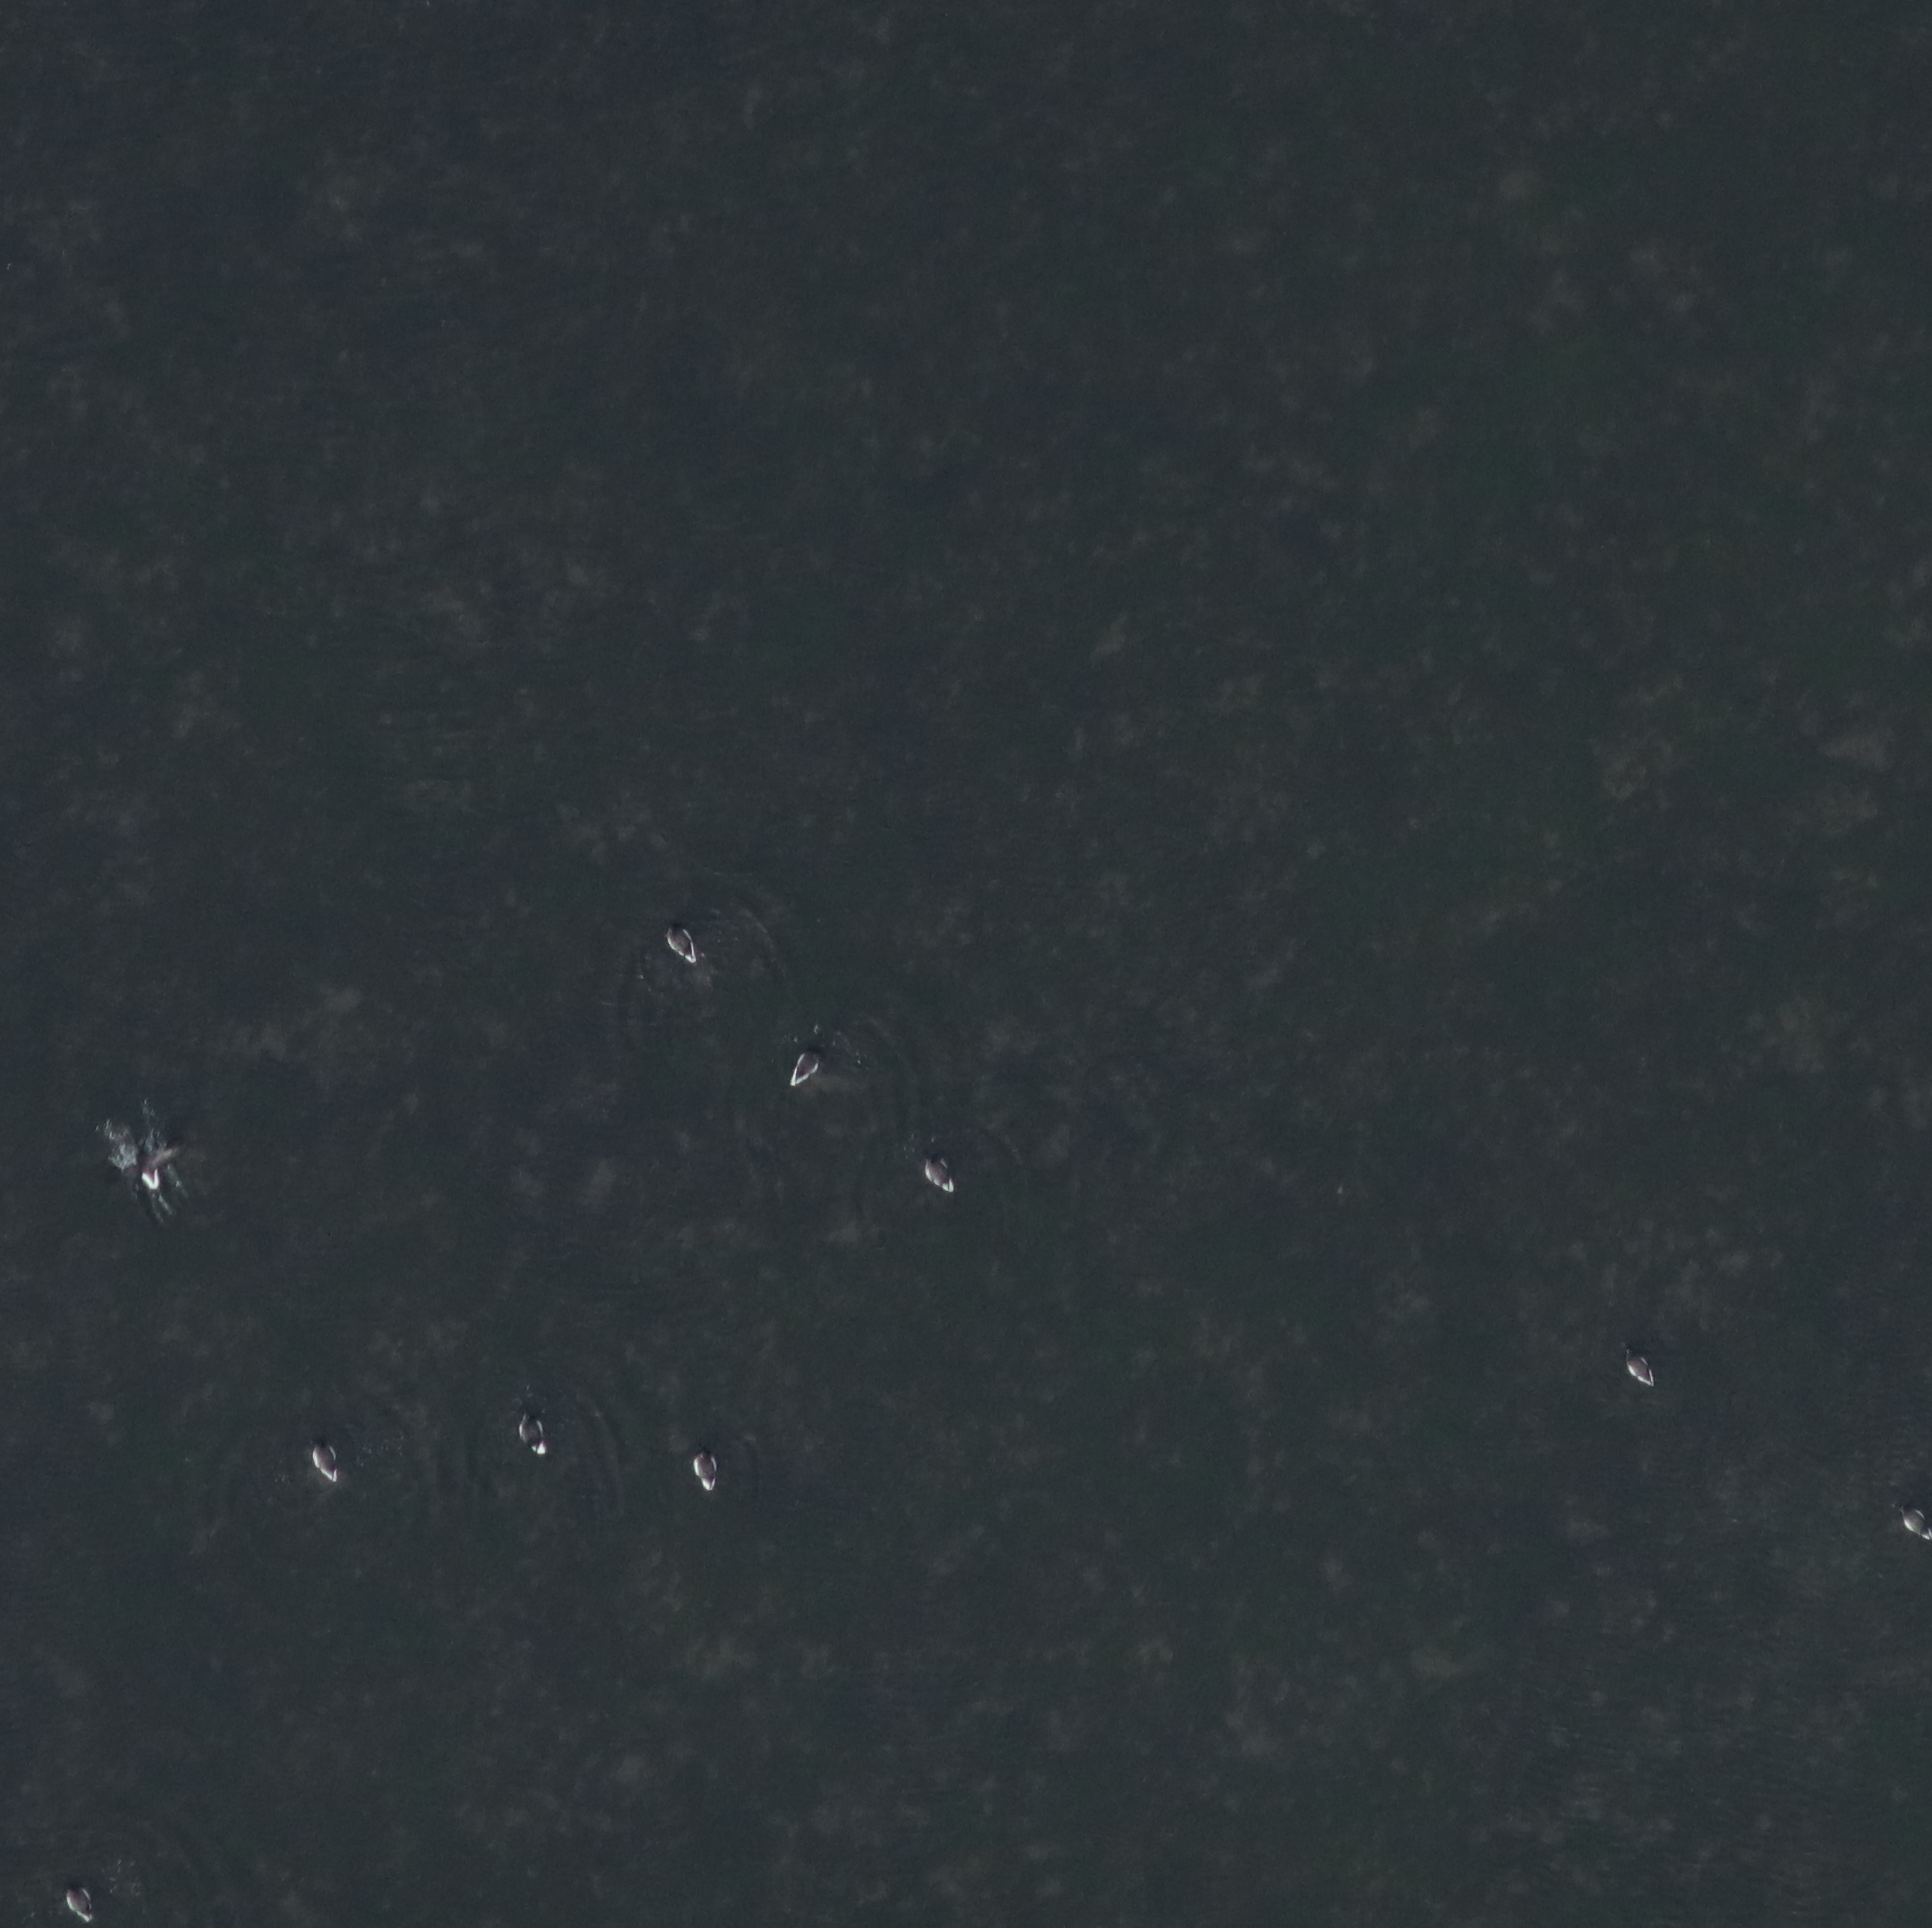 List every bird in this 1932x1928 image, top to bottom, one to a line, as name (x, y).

brant (681, 942)
brant (805, 1063)
brant (147, 1163)
brant (938, 1172)
brant (1638, 1364)
brant (531, 1432)
brant (324, 1459)
brant (704, 1467)
brant (1917, 1522)
brant (80, 1901)